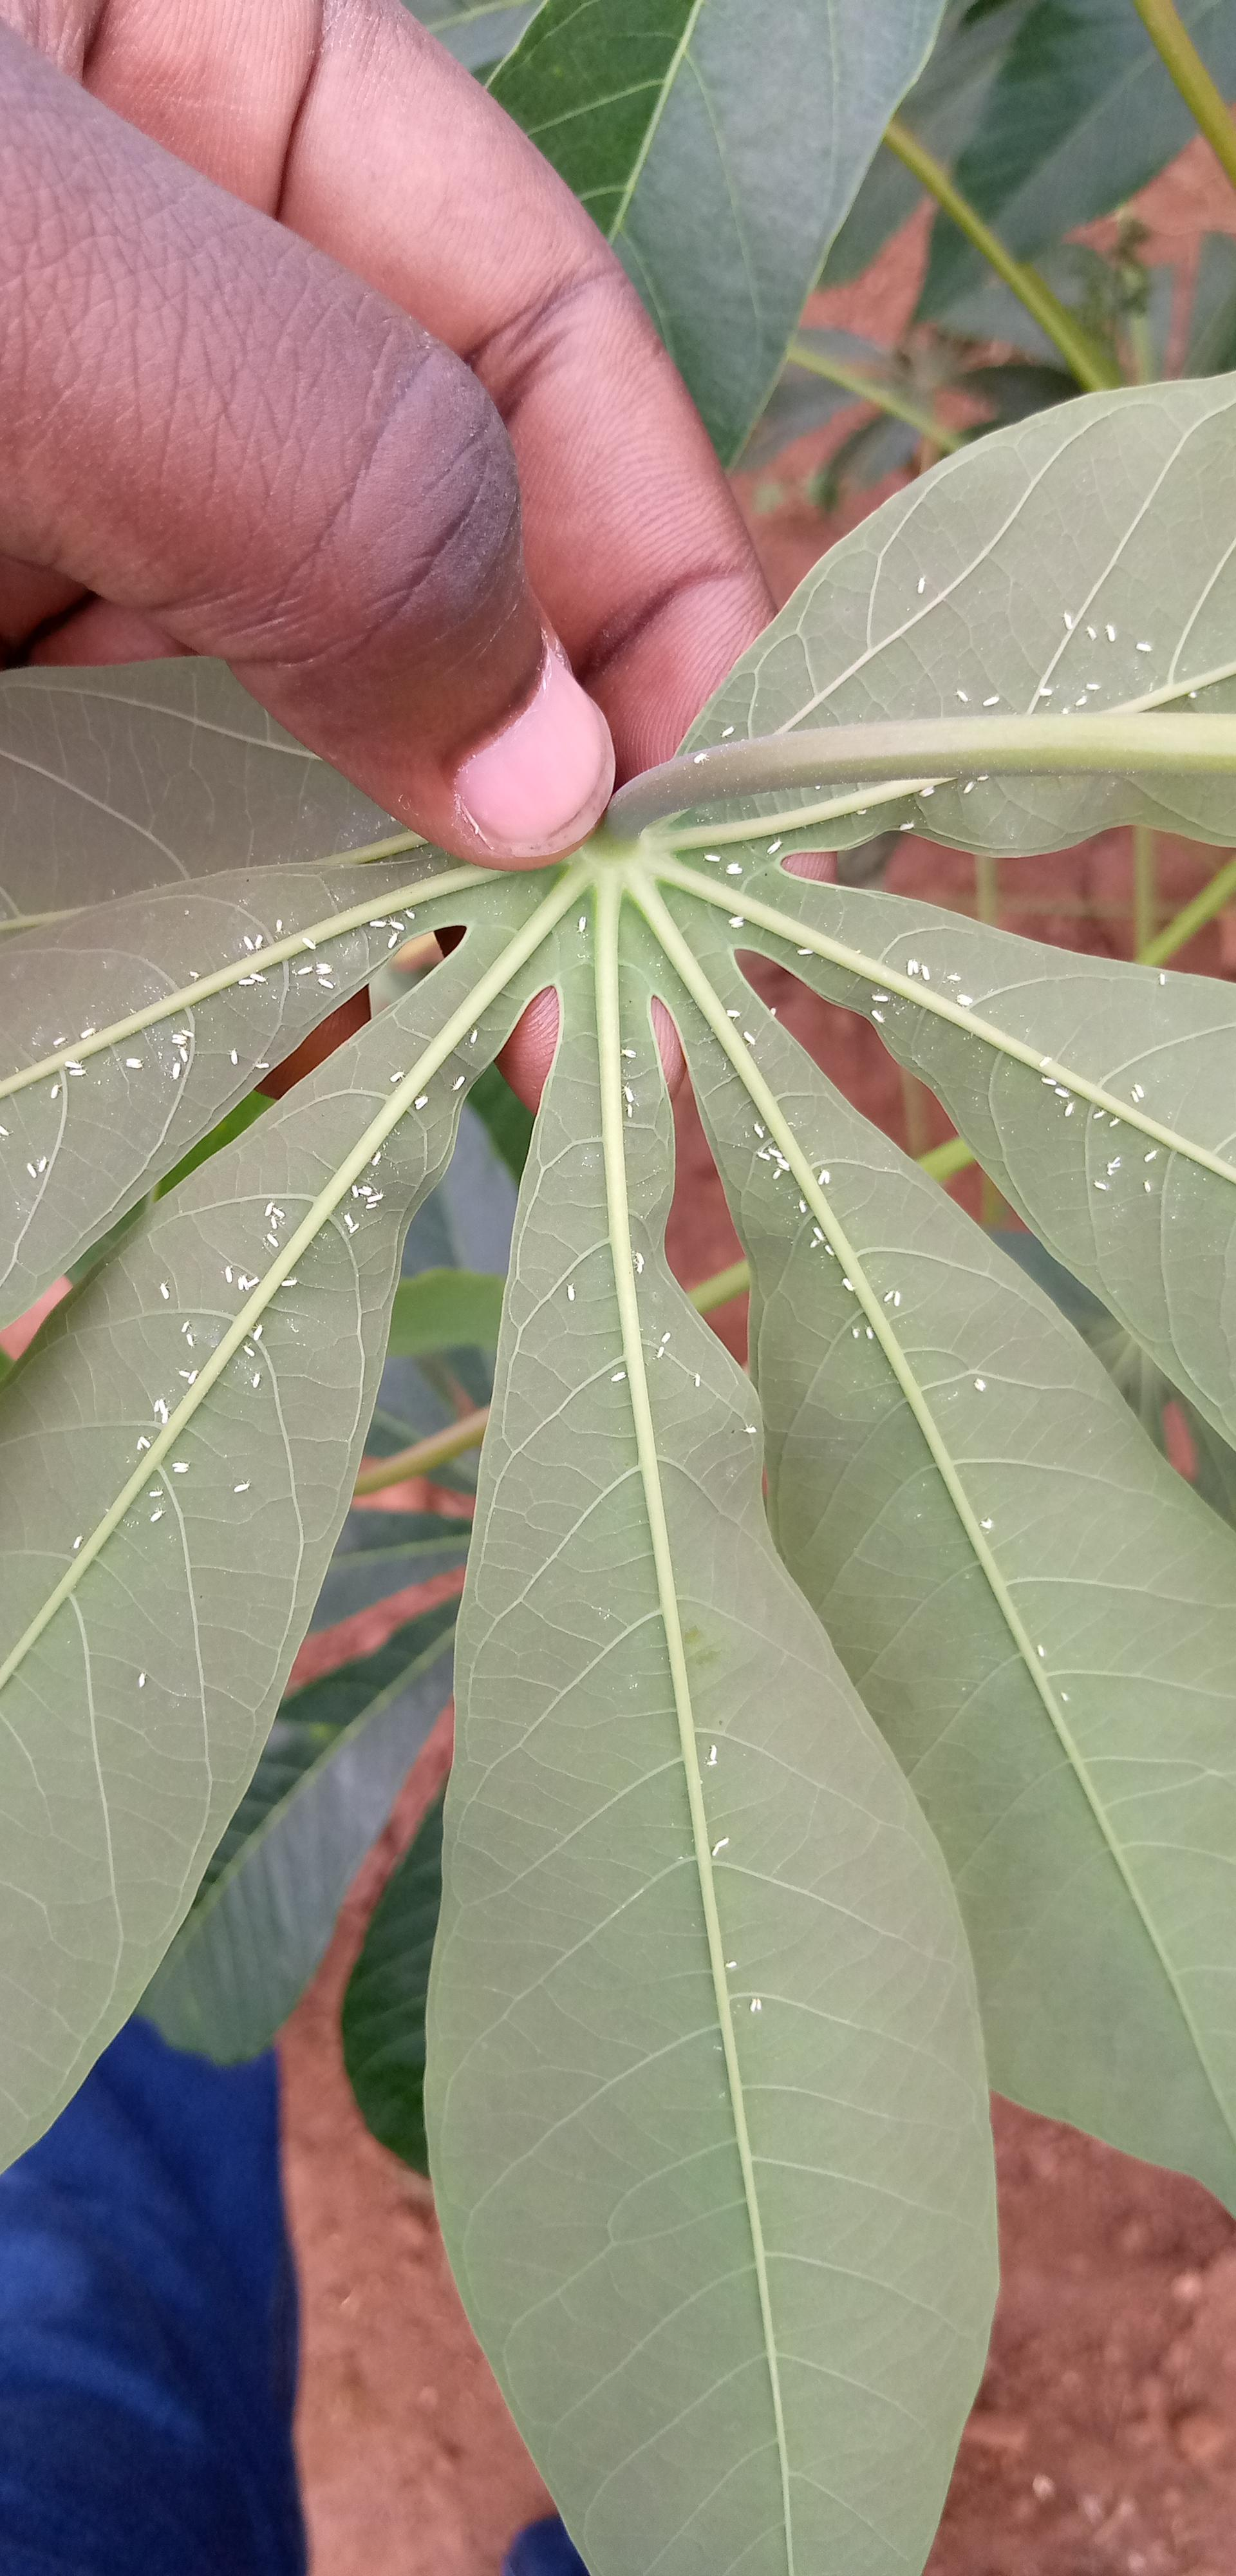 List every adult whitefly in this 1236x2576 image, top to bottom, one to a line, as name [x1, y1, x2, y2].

whitefly [915, 575, 928, 595]
whitefly [1061, 612, 1077, 631]
whitefly [1104, 622, 1117, 645]
whitefly [1085, 625, 1099, 643]
whitefly [1133, 641, 1152, 655]
whitefly [1083, 681, 1102, 693]
whitefly [1036, 686, 1055, 699]
whitefly [955, 688, 970, 705]
whitefly [980, 695, 1002, 708]
whitefly [1072, 697, 1089, 707]
whitefly [1061, 706, 1070, 715]
whitefly [720, 724, 735, 739]
whitefly [691, 750, 709, 765]
whitefly [977, 774, 990, 782]
whitefly [962, 781, 975, 796]
whitefly [917, 786, 935, 799]
whitefly [856, 809, 868, 817]
whitefly [897, 820, 915, 833]
whitefly [764, 839, 783, 857]
whitefly [702, 853, 720, 864]
whitefly [725, 862, 740, 868]
whitefly [726, 868, 744, 876]
whitefly [404, 909, 418, 921]
whitefly [577, 914, 590, 935]
whitefly [728, 916, 745, 925]
whitefly [274, 917, 286, 934]
whitefly [388, 918, 407, 932]
whitefly [367, 919, 388, 929]
whitefly [729, 922, 744, 930]
whitefly [385, 930, 401, 950]
whitefly [254, 933, 266, 950]
whitefly [242, 934, 254, 951]
whitefly [301, 935, 318, 951]
whitefly [796, 946, 814, 957]
whitefly [913, 958, 920, 974]
whitefly [906, 959, 913, 977]
whitefly [315, 961, 333, 969]
whitefly [921, 963, 932, 982]
whitefly [295, 965, 314, 978]
whitefly [315, 967, 333, 975]
whitefly [187, 969, 200, 980]
whitefly [1157, 971, 1167, 987]
whitefly [946, 972, 962, 983]
whitefly [249, 972, 268, 983]
whitefly [315, 975, 335, 990]
whitefly [236, 978, 256, 985]
whitefly [869, 993, 889, 1003]
whitefly [956, 994, 973, 1004]
whitefly [956, 998, 969, 1007]
whitefly [769, 1007, 778, 1017]
whitefly [726, 1008, 742, 1019]
whitefly [869, 1008, 888, 1023]
whitefly [79, 1027, 98, 1039]
whitefly [468, 1027, 480, 1045]
whitefly [180, 1028, 196, 1039]
whitefly [742, 1030, 759, 1046]
whitefly [171, 1033, 188, 1040]
whitefly [51, 1036, 68, 1047]
whitefly [170, 1038, 187, 1046]
whitefly [178, 1046, 192, 1064]
whitefly [229, 1047, 240, 1066]
whitefly [619, 1048, 640, 1060]
whitefly [1038, 1055, 1053, 1068]
whitefly [125, 1057, 142, 1063]
whitefly [63, 1060, 84, 1070]
whitefly [252, 1060, 272, 1070]
whitefly [171, 1061, 182, 1082]
whitefly [125, 1063, 144, 1070]
whitefly [67, 1068, 89, 1077]
whitefly [389, 1069, 406, 1084]
whitefly [451, 1075, 467, 1092]
whitefly [1038, 1076, 1057, 1086]
whitefly [48, 1083, 64, 1101]
whitefly [1133, 1083, 1146, 1099]
whitefly [623, 1084, 635, 1103]
whitefly [1053, 1086, 1071, 1099]
whitefly [1130, 1090, 1139, 1104]
whitefly [414, 1095, 426, 1105]
whitefly [415, 1096, 429, 1112]
whitefly [1062, 1099, 1076, 1117]
whitefly [626, 1103, 633, 1119]
whitefly [1090, 1108, 1107, 1121]
whitefly [1105, 1115, 1121, 1128]
whitefly [751, 1122, 765, 1138]
whitefly [1, 1124, 12, 1138]
whitefly [1141, 1146, 1158, 1164]
whitefly [767, 1147, 783, 1159]
whitefly [370, 1150, 382, 1168]
whitefly [755, 1151, 769, 1162]
whitefly [38, 1154, 48, 1175]
whitefly [1102, 1154, 1124, 1178]
whitefly [776, 1158, 789, 1170]
whitefly [25, 1160, 39, 1180]
whitefly [771, 1168, 784, 1181]
whitefly [816, 1168, 827, 1187]
whitefly [825, 1169, 830, 1186]
whitefly [1091, 1179, 1107, 1193]
whitefly [1141, 1179, 1155, 1194]
whitefly [351, 1183, 359, 1199]
whitefly [362, 1184, 373, 1192]
whitefly [357, 1188, 372, 1197]
whitefly [366, 1192, 384, 1203]
whitefly [797, 1198, 808, 1215]
whitefly [264, 1201, 276, 1219]
whitefly [362, 1201, 379, 1210]
whitefly [272, 1207, 286, 1218]
whitefly [341, 1212, 353, 1228]
whitefly [270, 1215, 279, 1229]
whitefly [348, 1222, 360, 1235]
whitefly [811, 1225, 825, 1241]
whitefly [266, 1232, 281, 1248]
whitefly [807, 1238, 819, 1249]
whitefly [824, 1244, 836, 1257]
whitefly [634, 1251, 646, 1264]
whitefly [635, 1263, 644, 1275]
whitefly [223, 1264, 234, 1283]
whitefly [242, 1274, 250, 1291]
whitefly [237, 1275, 245, 1291]
whitefly [248, 1275, 260, 1287]
whitefly [841, 1277, 855, 1291]
whitefly [278, 1278, 299, 1287]
whitefly [159, 1282, 171, 1300]
whitefly [565, 1283, 578, 1303]
whitefly [882, 1289, 895, 1305]
whitefly [893, 1289, 903, 1308]
whitefly [180, 1319, 191, 1333]
whitefly [250, 1323, 265, 1341]
whitefly [865, 1325, 874, 1340]
whitefly [851, 1327, 863, 1341]
whitefly [660, 1331, 675, 1345]
whitefly [185, 1332, 196, 1348]
whitefly [241, 1343, 256, 1359]
whitefly [654, 1345, 665, 1358]
whitefly [176, 1368, 190, 1378]
whitefly [187, 1368, 200, 1385]
whitefly [608, 1369, 628, 1383]
whitefly [692, 1371, 703, 1389]
whitefly [250, 1372, 263, 1388]
whitefly [976, 1378, 986, 1388]
whitefly [973, 1381, 984, 1393]
whitefly [158, 1397, 167, 1409]
whitefly [153, 1398, 160, 1412]
whitefly [160, 1408, 169, 1426]
whitefly [740, 1424, 760, 1437]
whitefly [139, 1435, 152, 1449]
whitefly [135, 1439, 144, 1452]
whitefly [170, 1461, 190, 1468]
whitefly [172, 1467, 190, 1473]
whitefly [230, 1481, 252, 1493]
whitefly [147, 1488, 165, 1498]
whitefly [148, 1507, 164, 1523]
whitefly [977, 1517, 994, 1532]
whitefly [70, 1534, 84, 1550]
whitefly [1035, 1643, 1046, 1658]
whitefly [136, 1669, 149, 1689]
whitefly [707, 1743, 718, 1761]
whitefly [703, 1760, 720, 1767]
whitefly [716, 1836, 732, 1848]
whitefly [709, 1846, 721, 1858]
whitefly [723, 1960, 739, 1971]
whitefly [757, 1997, 764, 2012]
whitefly [748, 1998, 757, 2013]